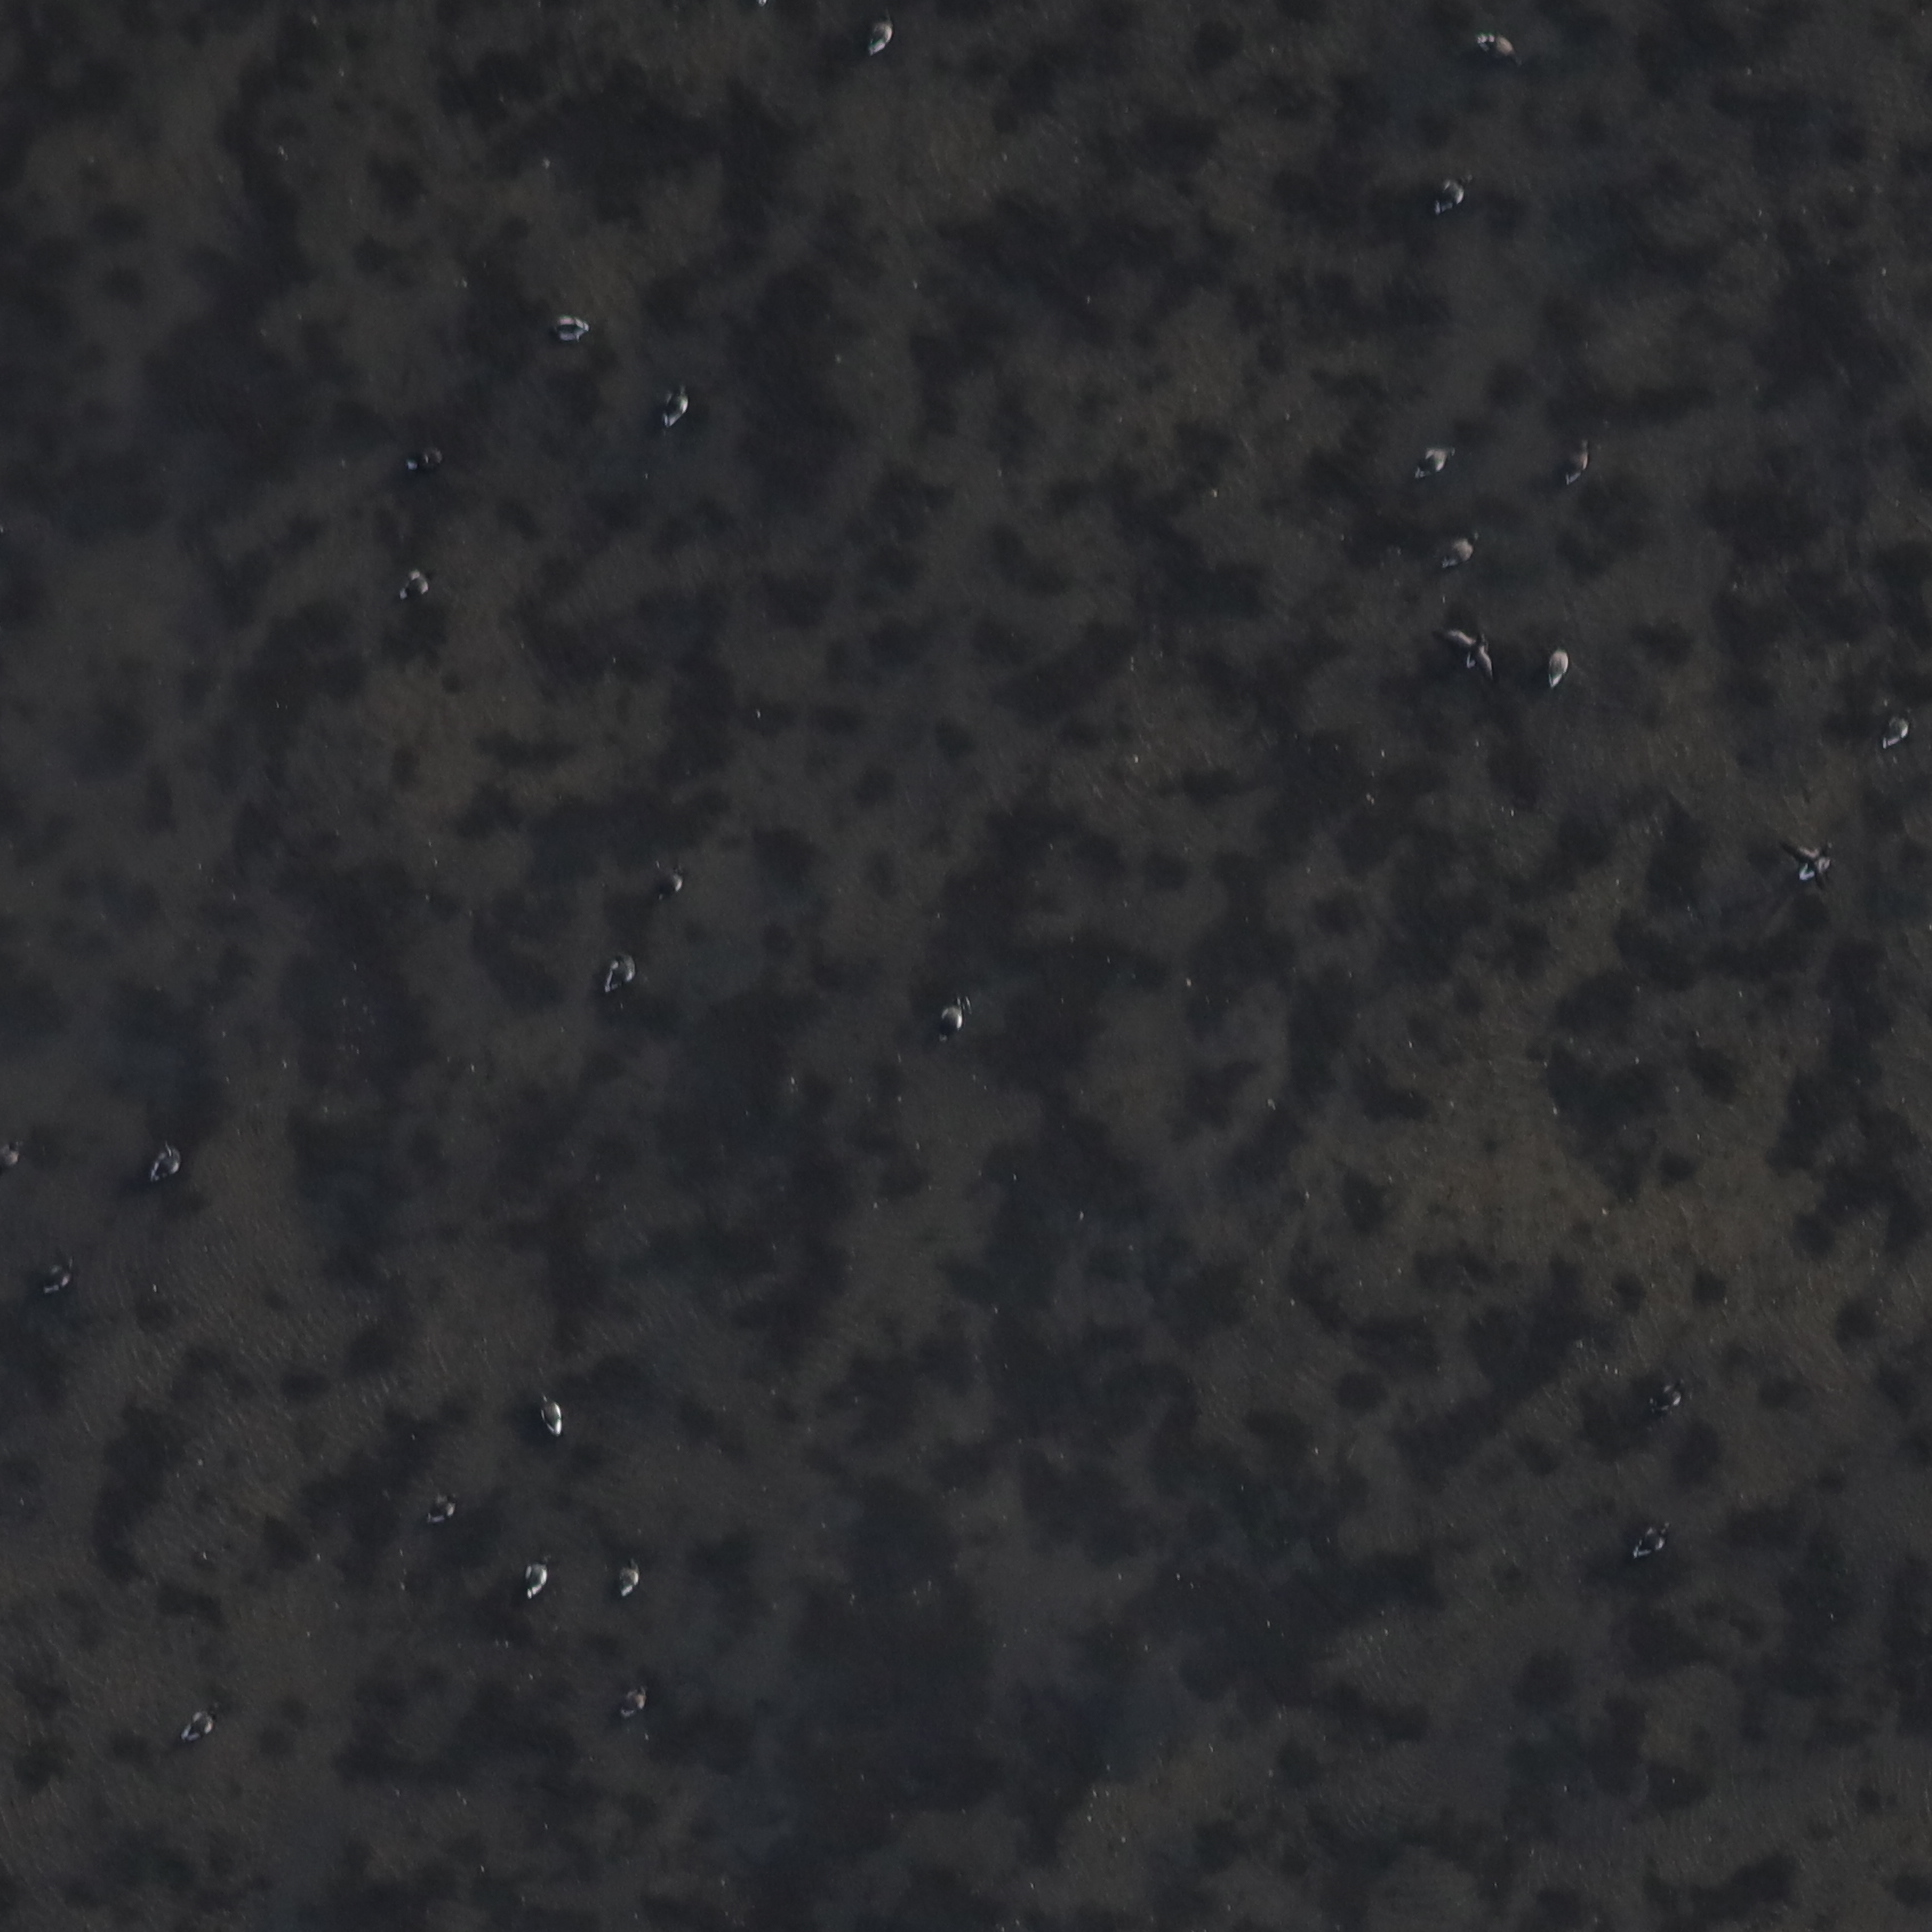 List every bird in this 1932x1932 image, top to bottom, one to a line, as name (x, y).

brant (881, 34)
brant (1500, 49)
brant (1449, 194)
brant (570, 331)
brant (677, 405)
brant (423, 460)
brant (1431, 463)
brant (1576, 465)
brant (1460, 555)
brant (416, 583)
brant (1477, 649)
brant (1558, 665)
brant (1896, 730)
brant (1811, 866)
brant (672, 884)
brant (622, 971)
brant (954, 1016)
brant (5, 1159)
brant (169, 1163)
brant (56, 1280)
brant (1668, 1398)
brant (552, 1414)
brant (442, 1504)
brant (1650, 1541)
brant (628, 1576)
brant (536, 1577)
brant (634, 1703)
brant (202, 1723)